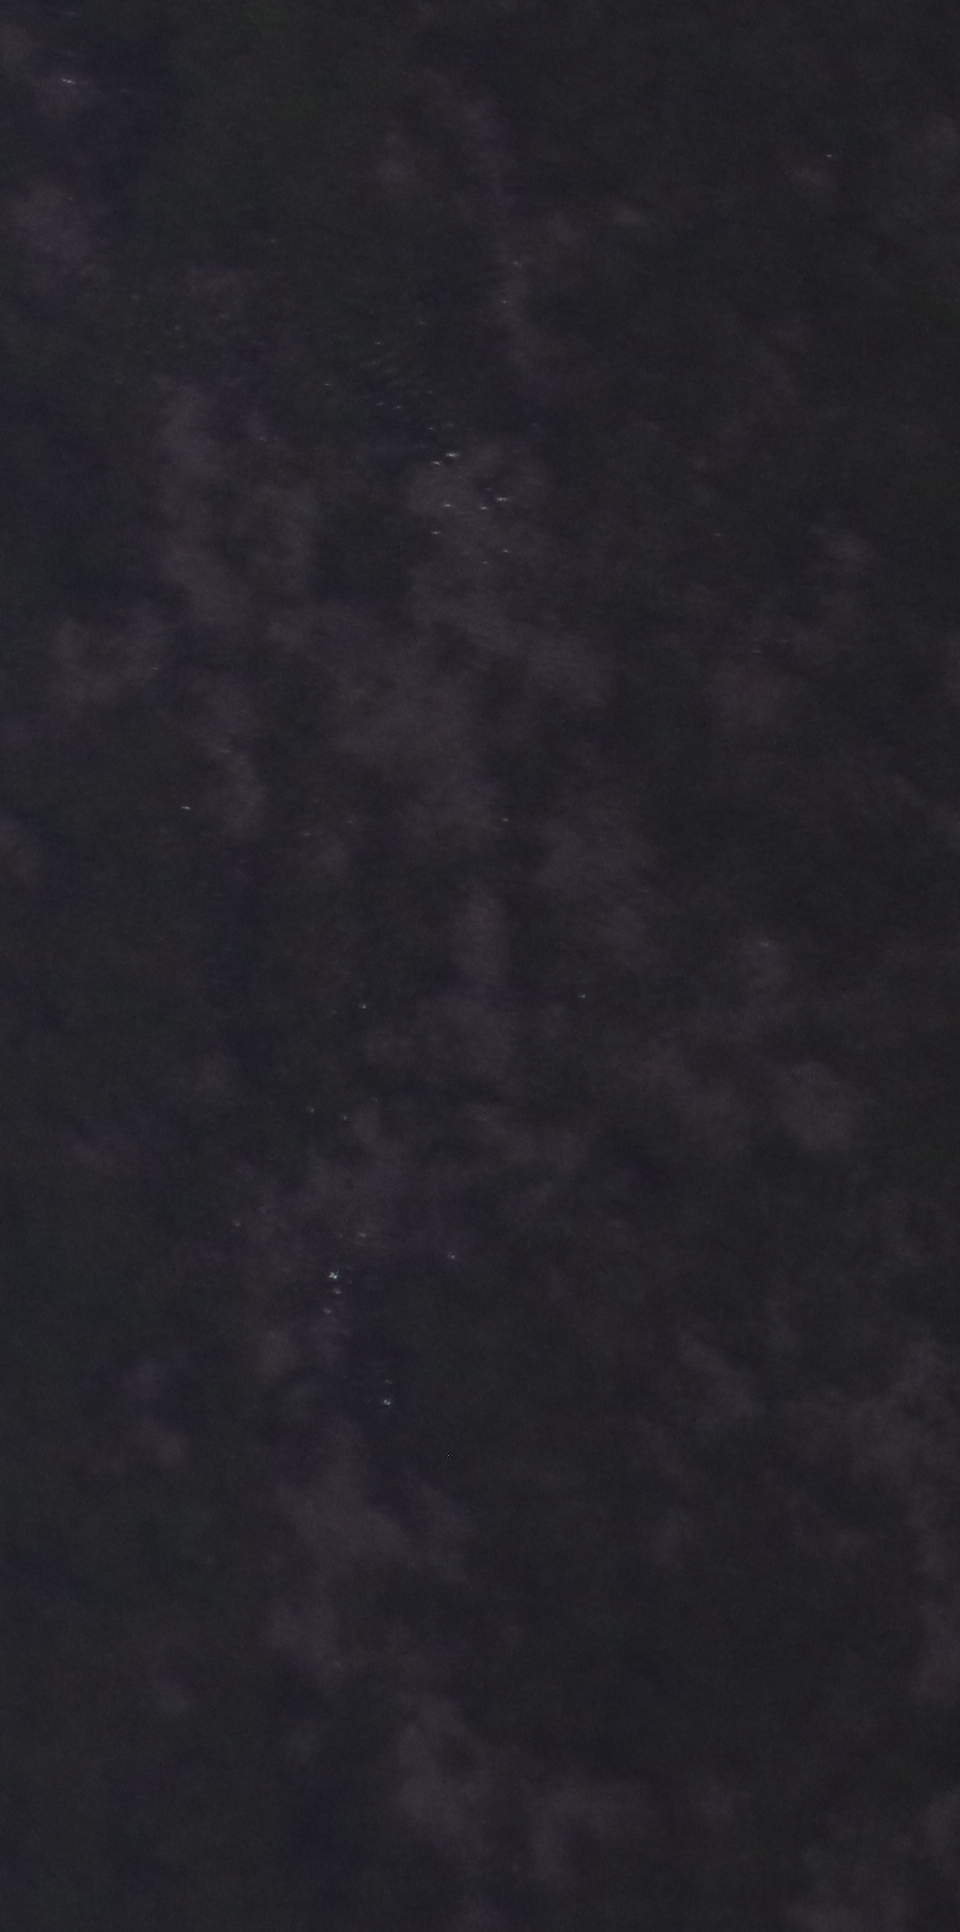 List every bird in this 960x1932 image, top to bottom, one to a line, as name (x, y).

None